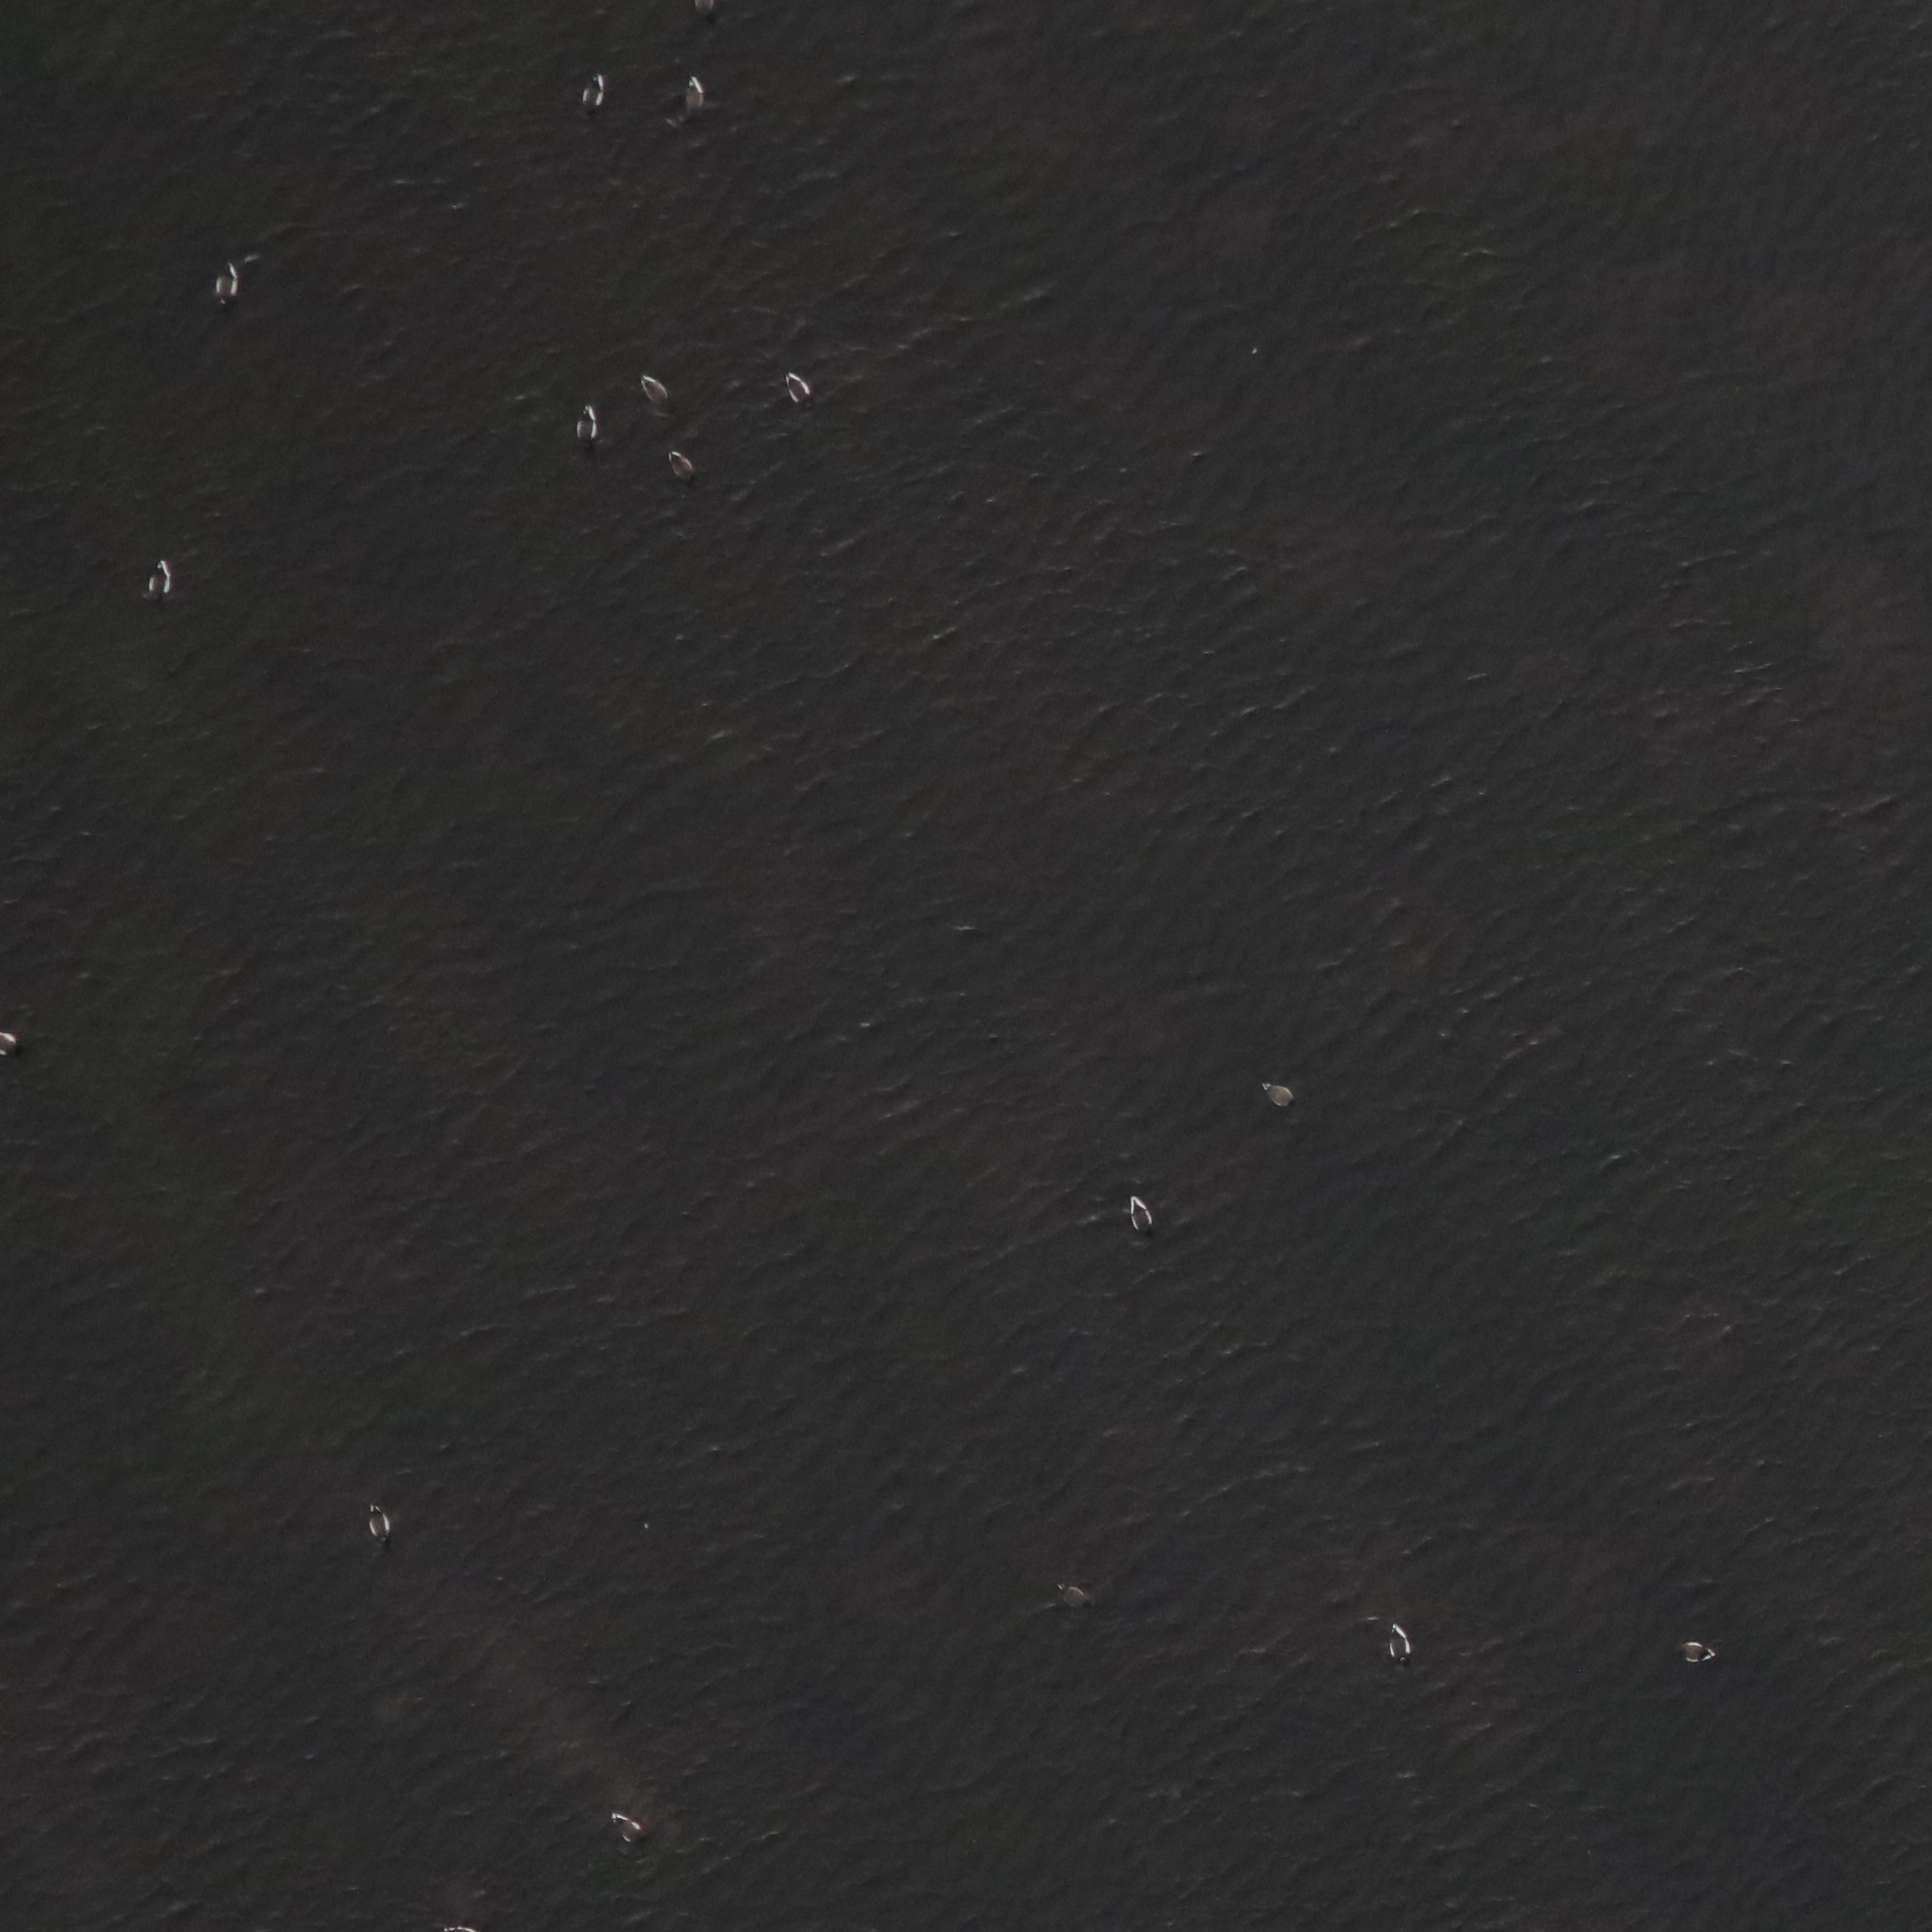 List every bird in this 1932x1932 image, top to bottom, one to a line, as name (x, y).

brant (594, 93)
brant (691, 99)
brant (227, 285)
brant (797, 388)
brant (656, 395)
brant (589, 427)
brant (683, 467)
brant (160, 583)
brant (5, 1043)
brant (1281, 1096)
brant (1141, 1218)
brant (380, 1525)
brant (1072, 1595)
brant (1399, 1644)
brant (1696, 1651)
brant (627, 1827)